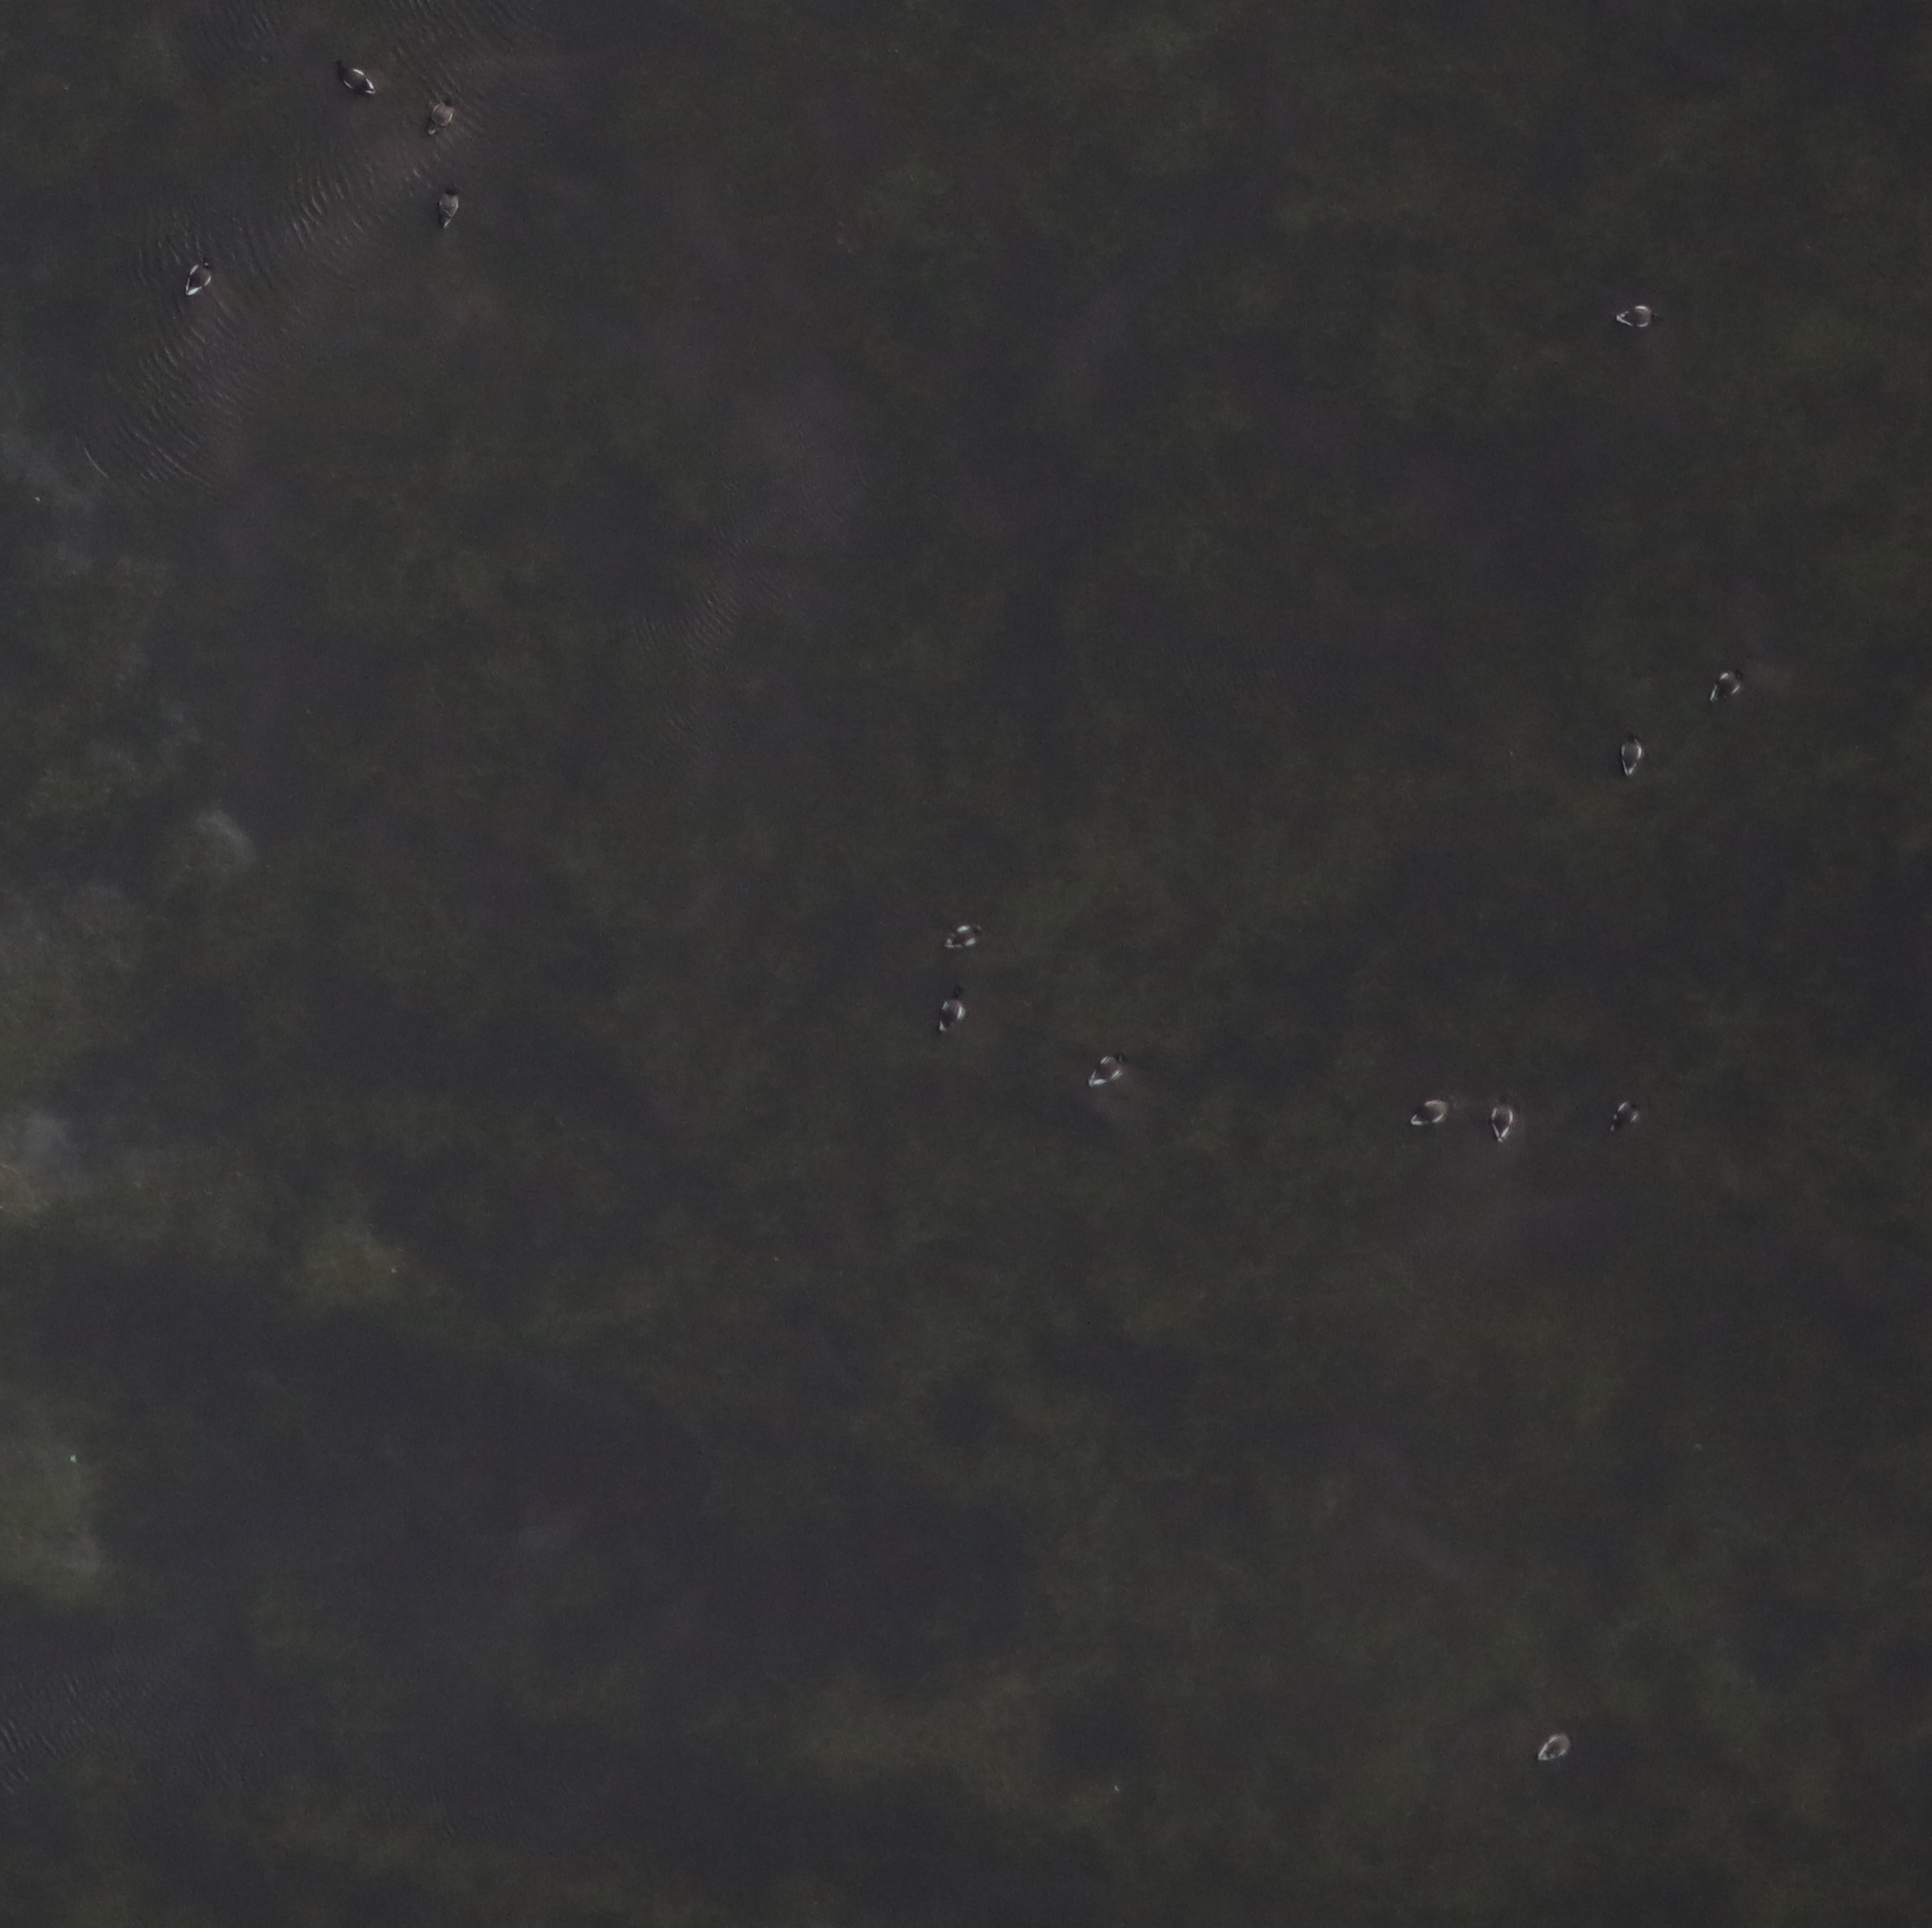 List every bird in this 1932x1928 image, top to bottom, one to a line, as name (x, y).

brant (358, 81)
brant (442, 117)
brant (448, 207)
brant (198, 279)
brant (1640, 315)
brant (1727, 688)
brant (1632, 754)
brant (961, 933)
brant (950, 1009)
brant (1109, 1070)
brant (1433, 1113)
brant (1623, 1117)
brant (1502, 1119)
brant (1557, 1746)